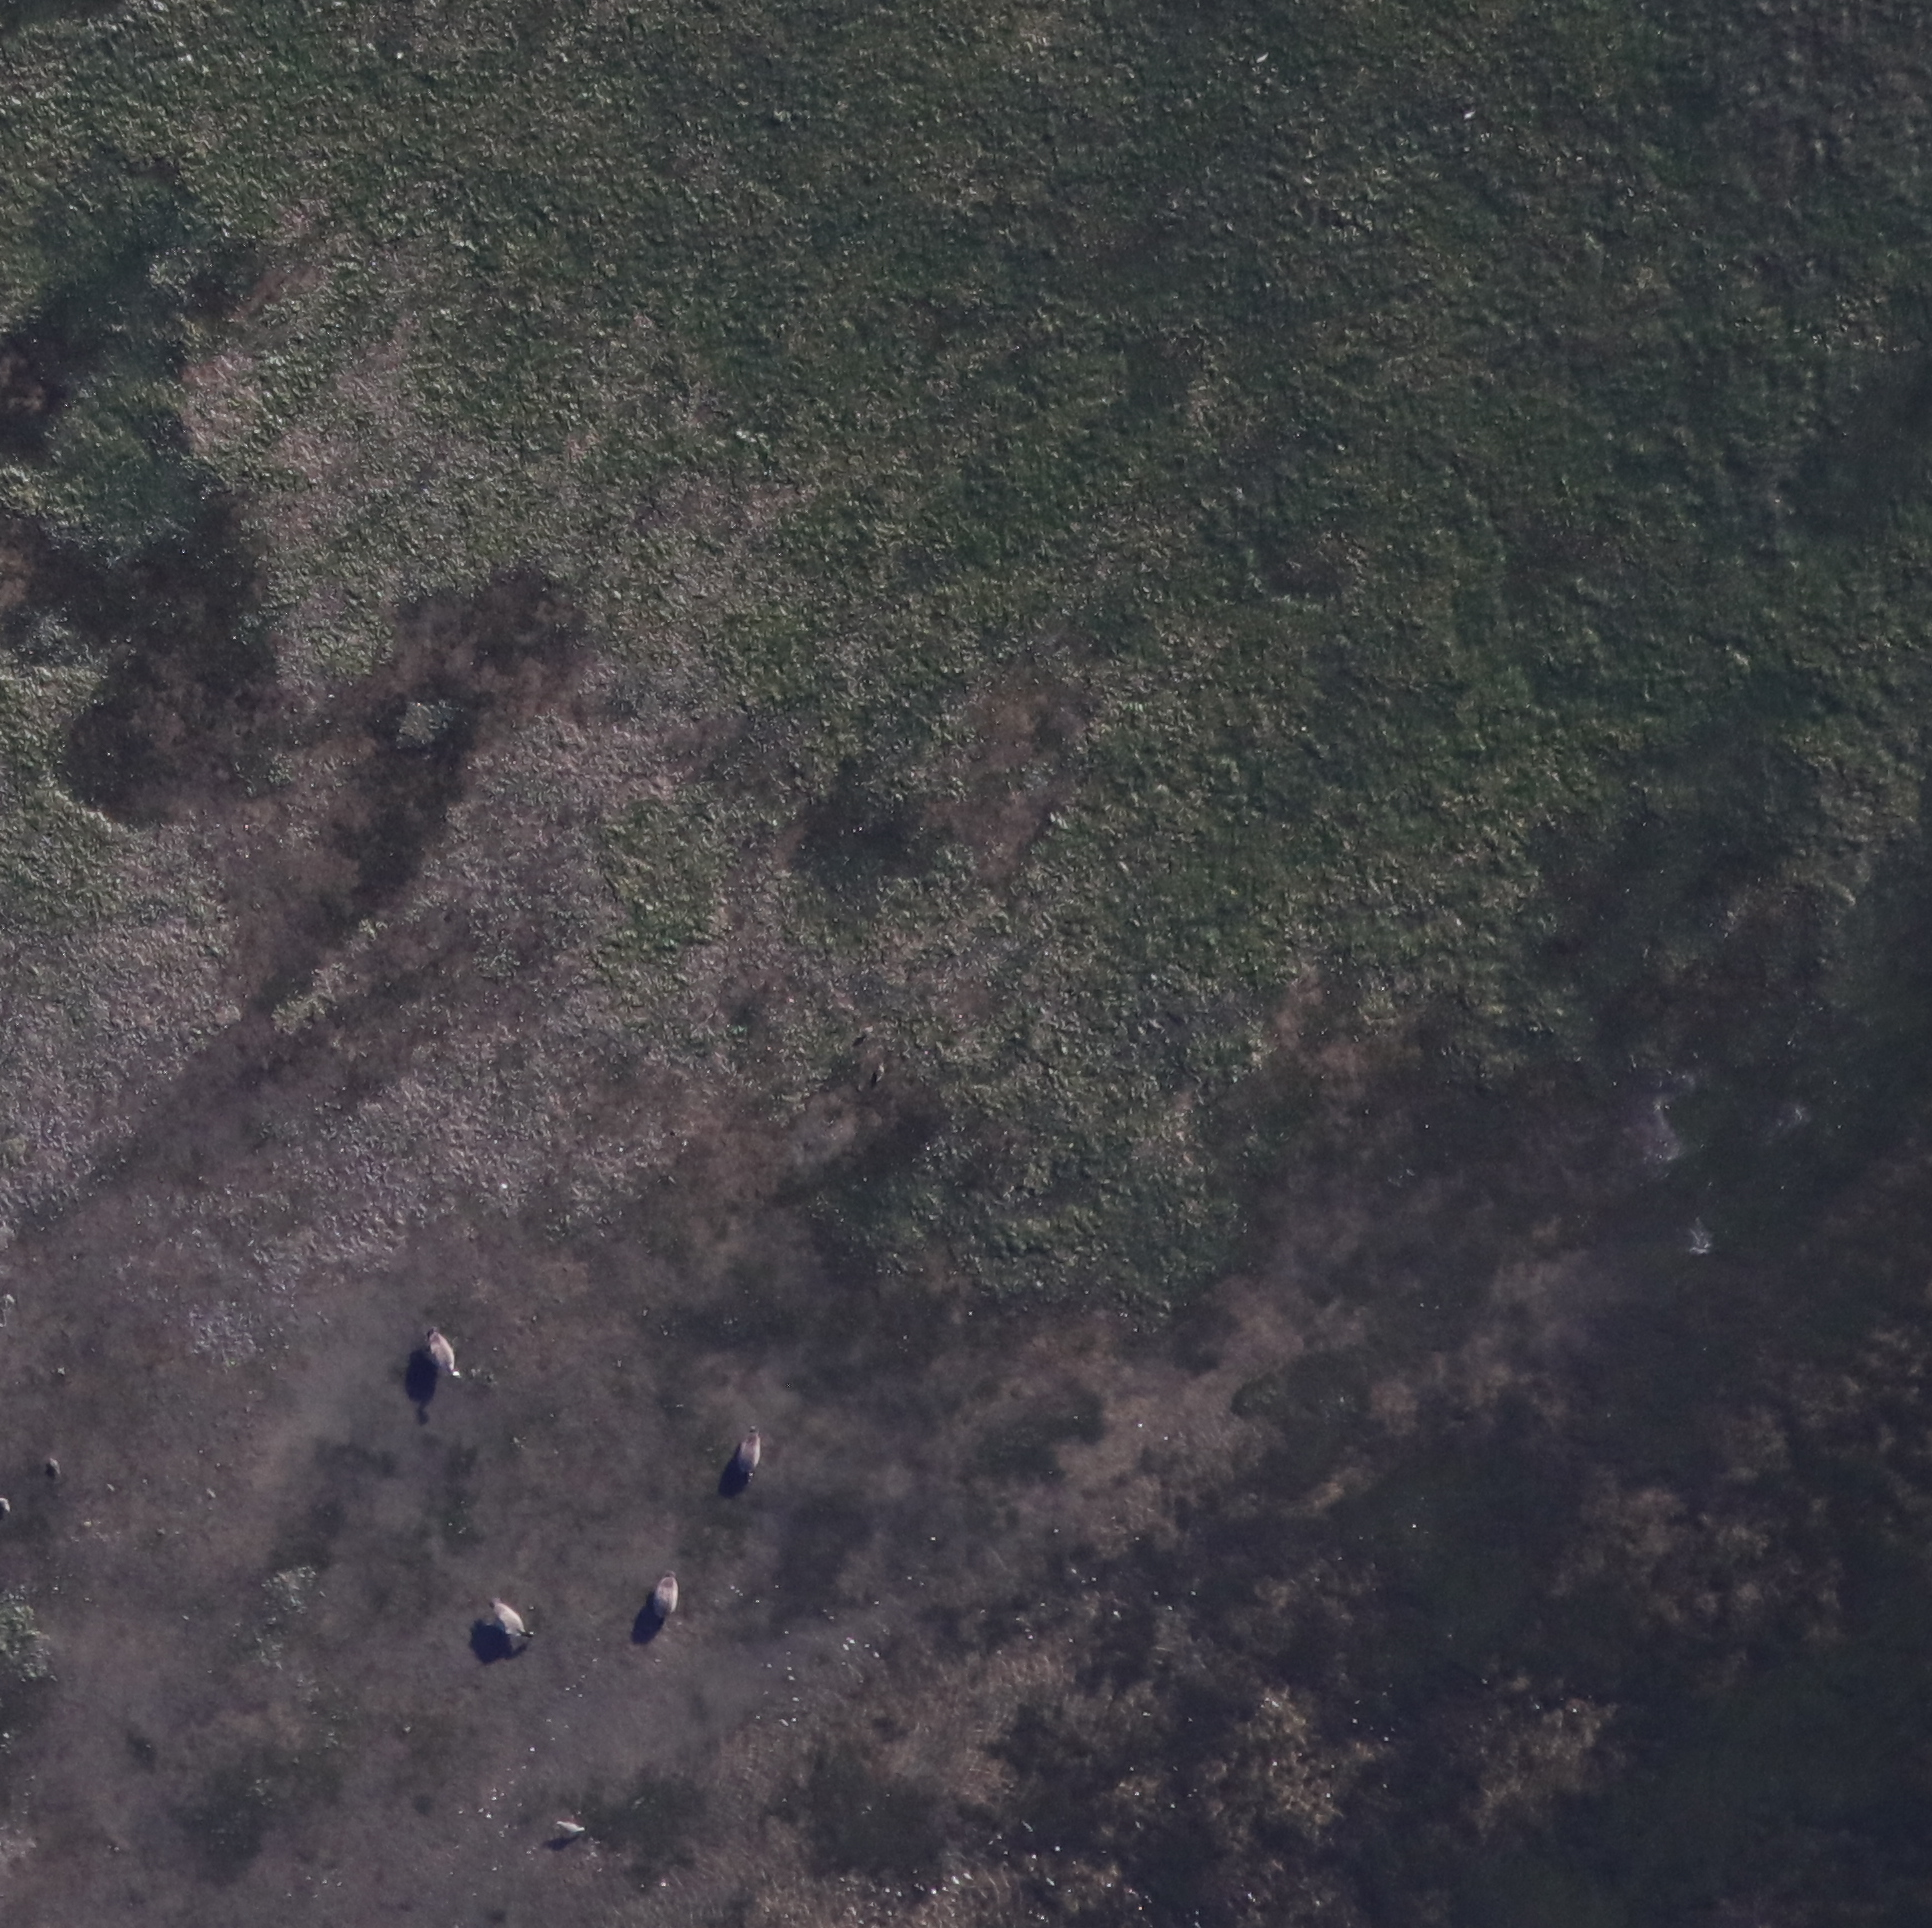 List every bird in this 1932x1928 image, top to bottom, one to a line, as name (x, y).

Canada goose (439, 1352)
Canada goose (749, 1452)
other bird (51, 1465)
other bird (5, 1504)
Canada goose (665, 1597)
Canada goose (507, 1619)
other bird (573, 1829)